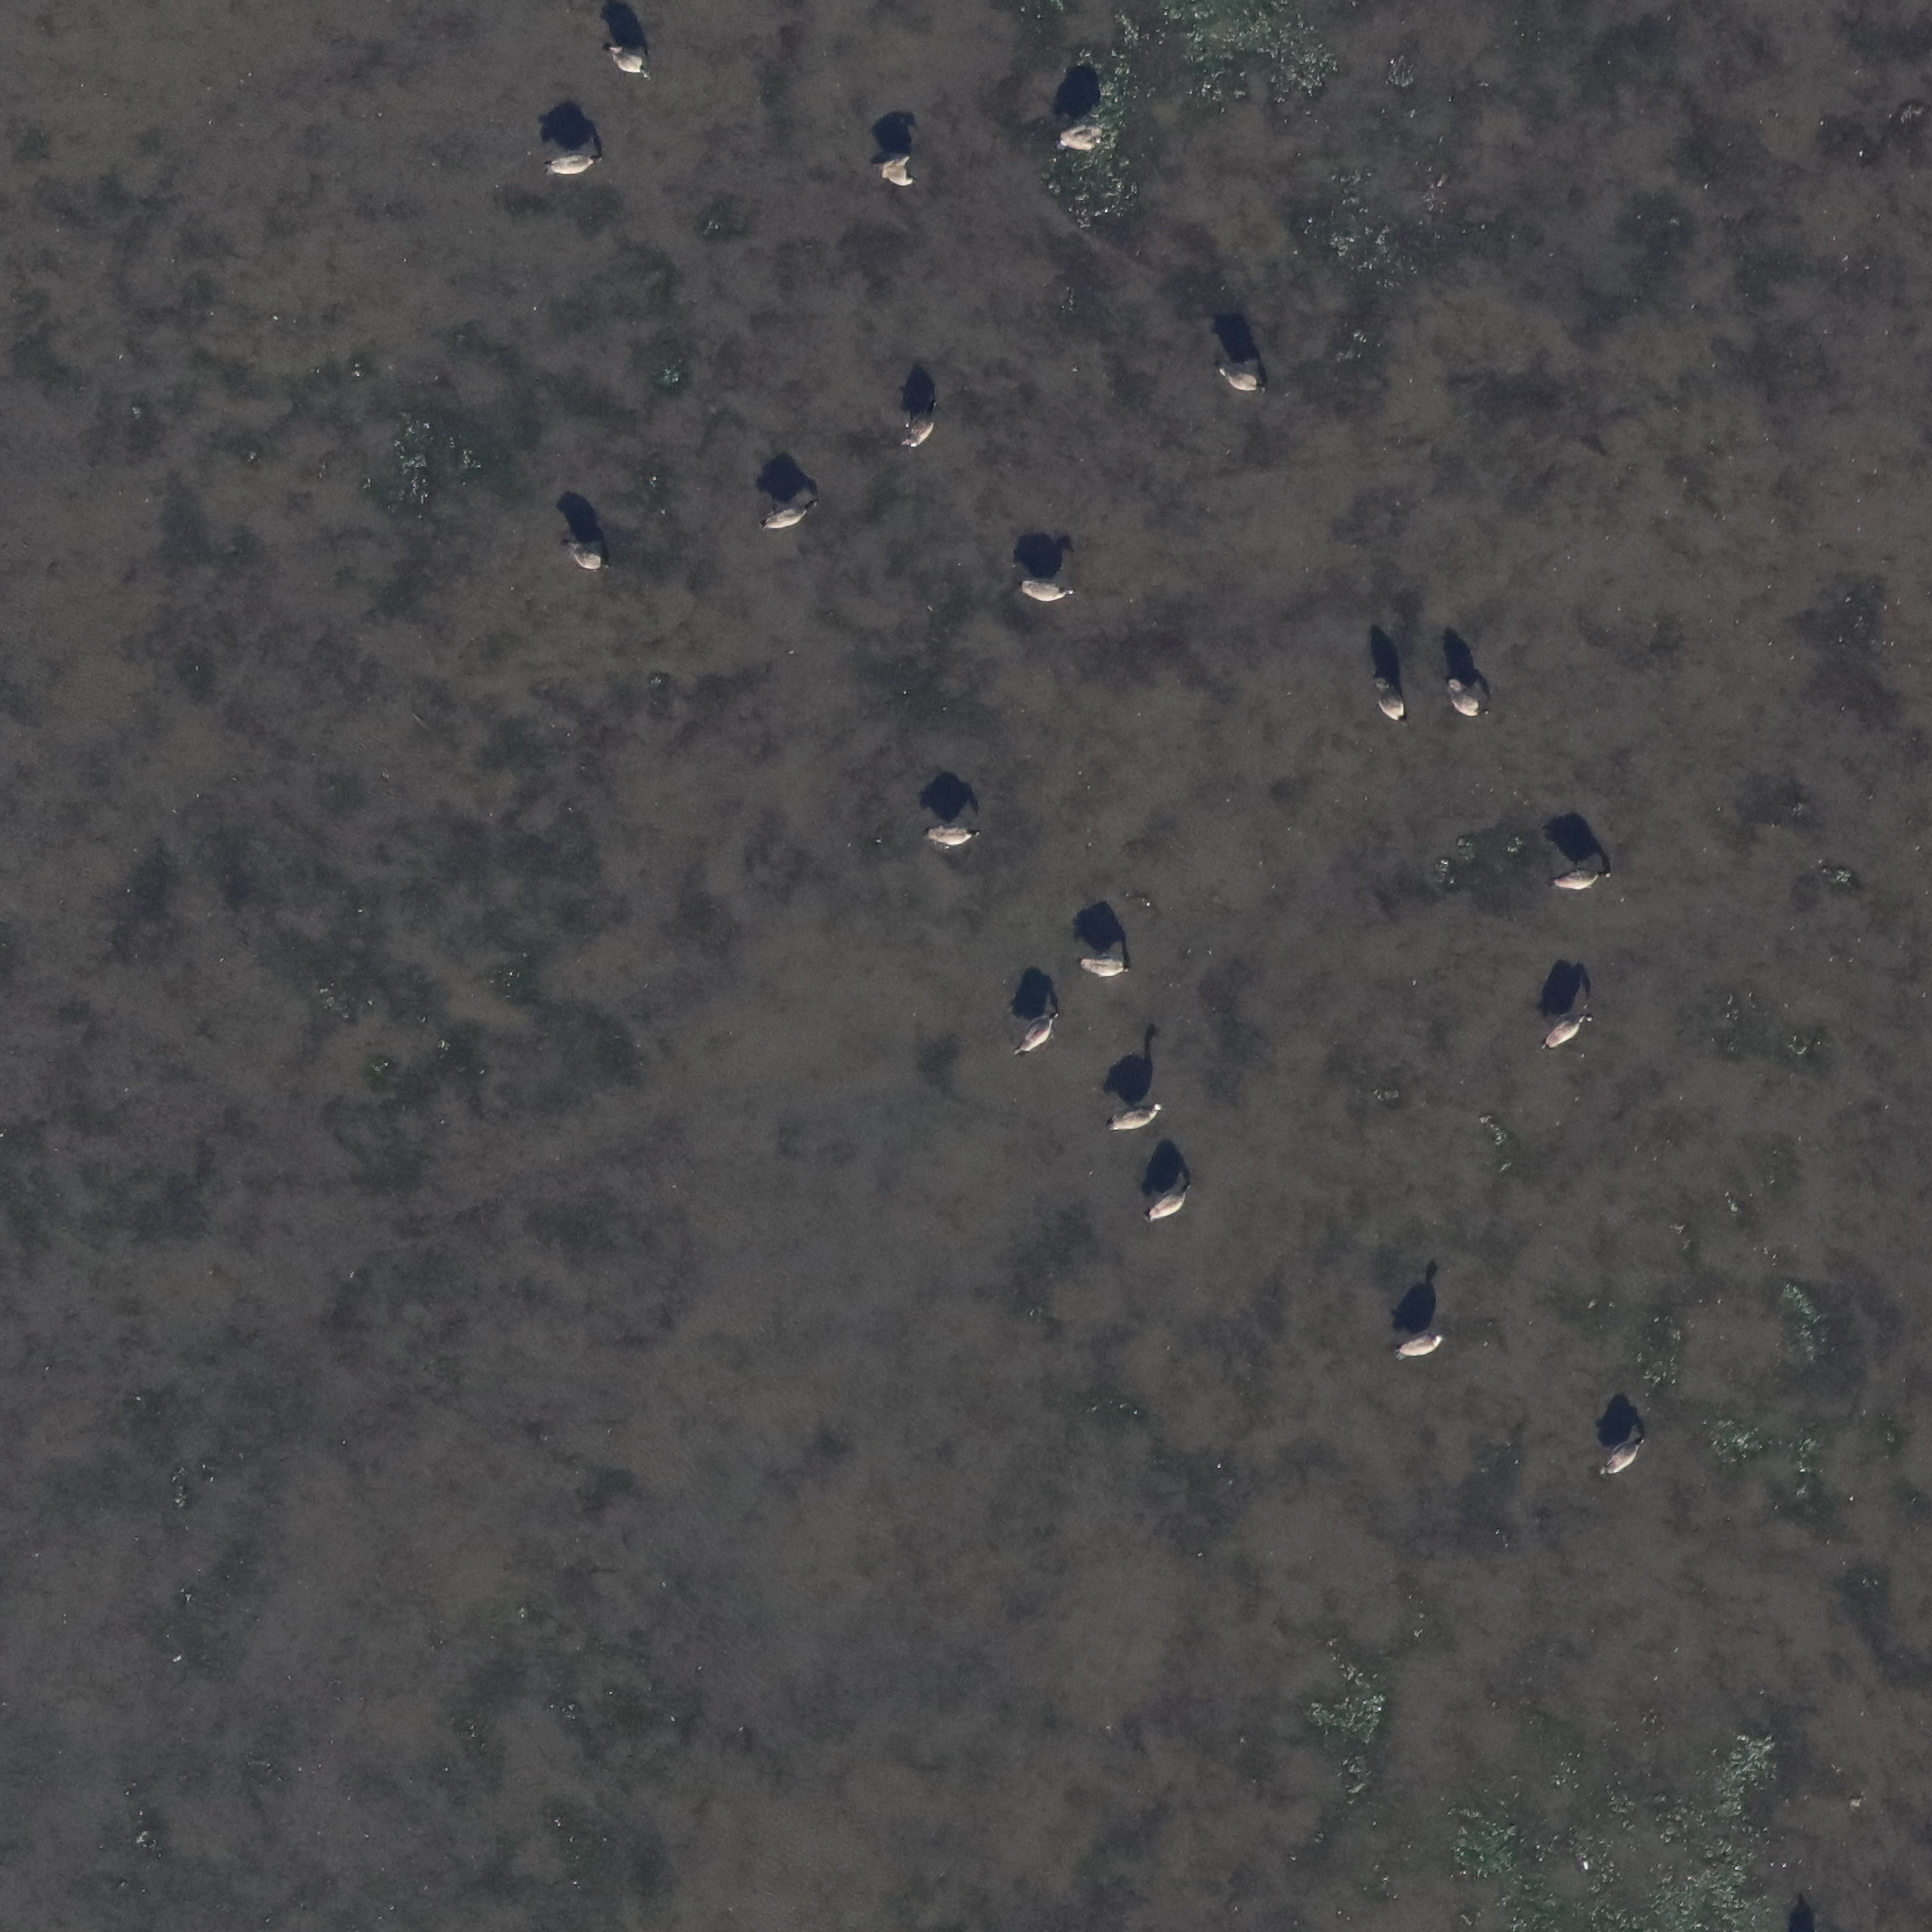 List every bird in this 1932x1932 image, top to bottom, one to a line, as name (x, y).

Canada goose (627, 59)
Canada goose (1079, 138)
Canada goose (570, 159)
Canada goose (894, 170)
Canada goose (1241, 374)
Canada goose (917, 424)
Canada goose (788, 512)
Canada goose (587, 556)
Canada goose (1047, 588)
Canada goose (1467, 696)
Canada goose (1390, 702)
Canada goose (949, 830)
Canada goose (1575, 880)
Canada goose (1103, 967)
Canada goose (1562, 1027)
Canada goose (1034, 1030)
Canada goose (1135, 1115)
Canada goose (1167, 1201)
Canada goose (1417, 1345)
Canada goose (1620, 1456)